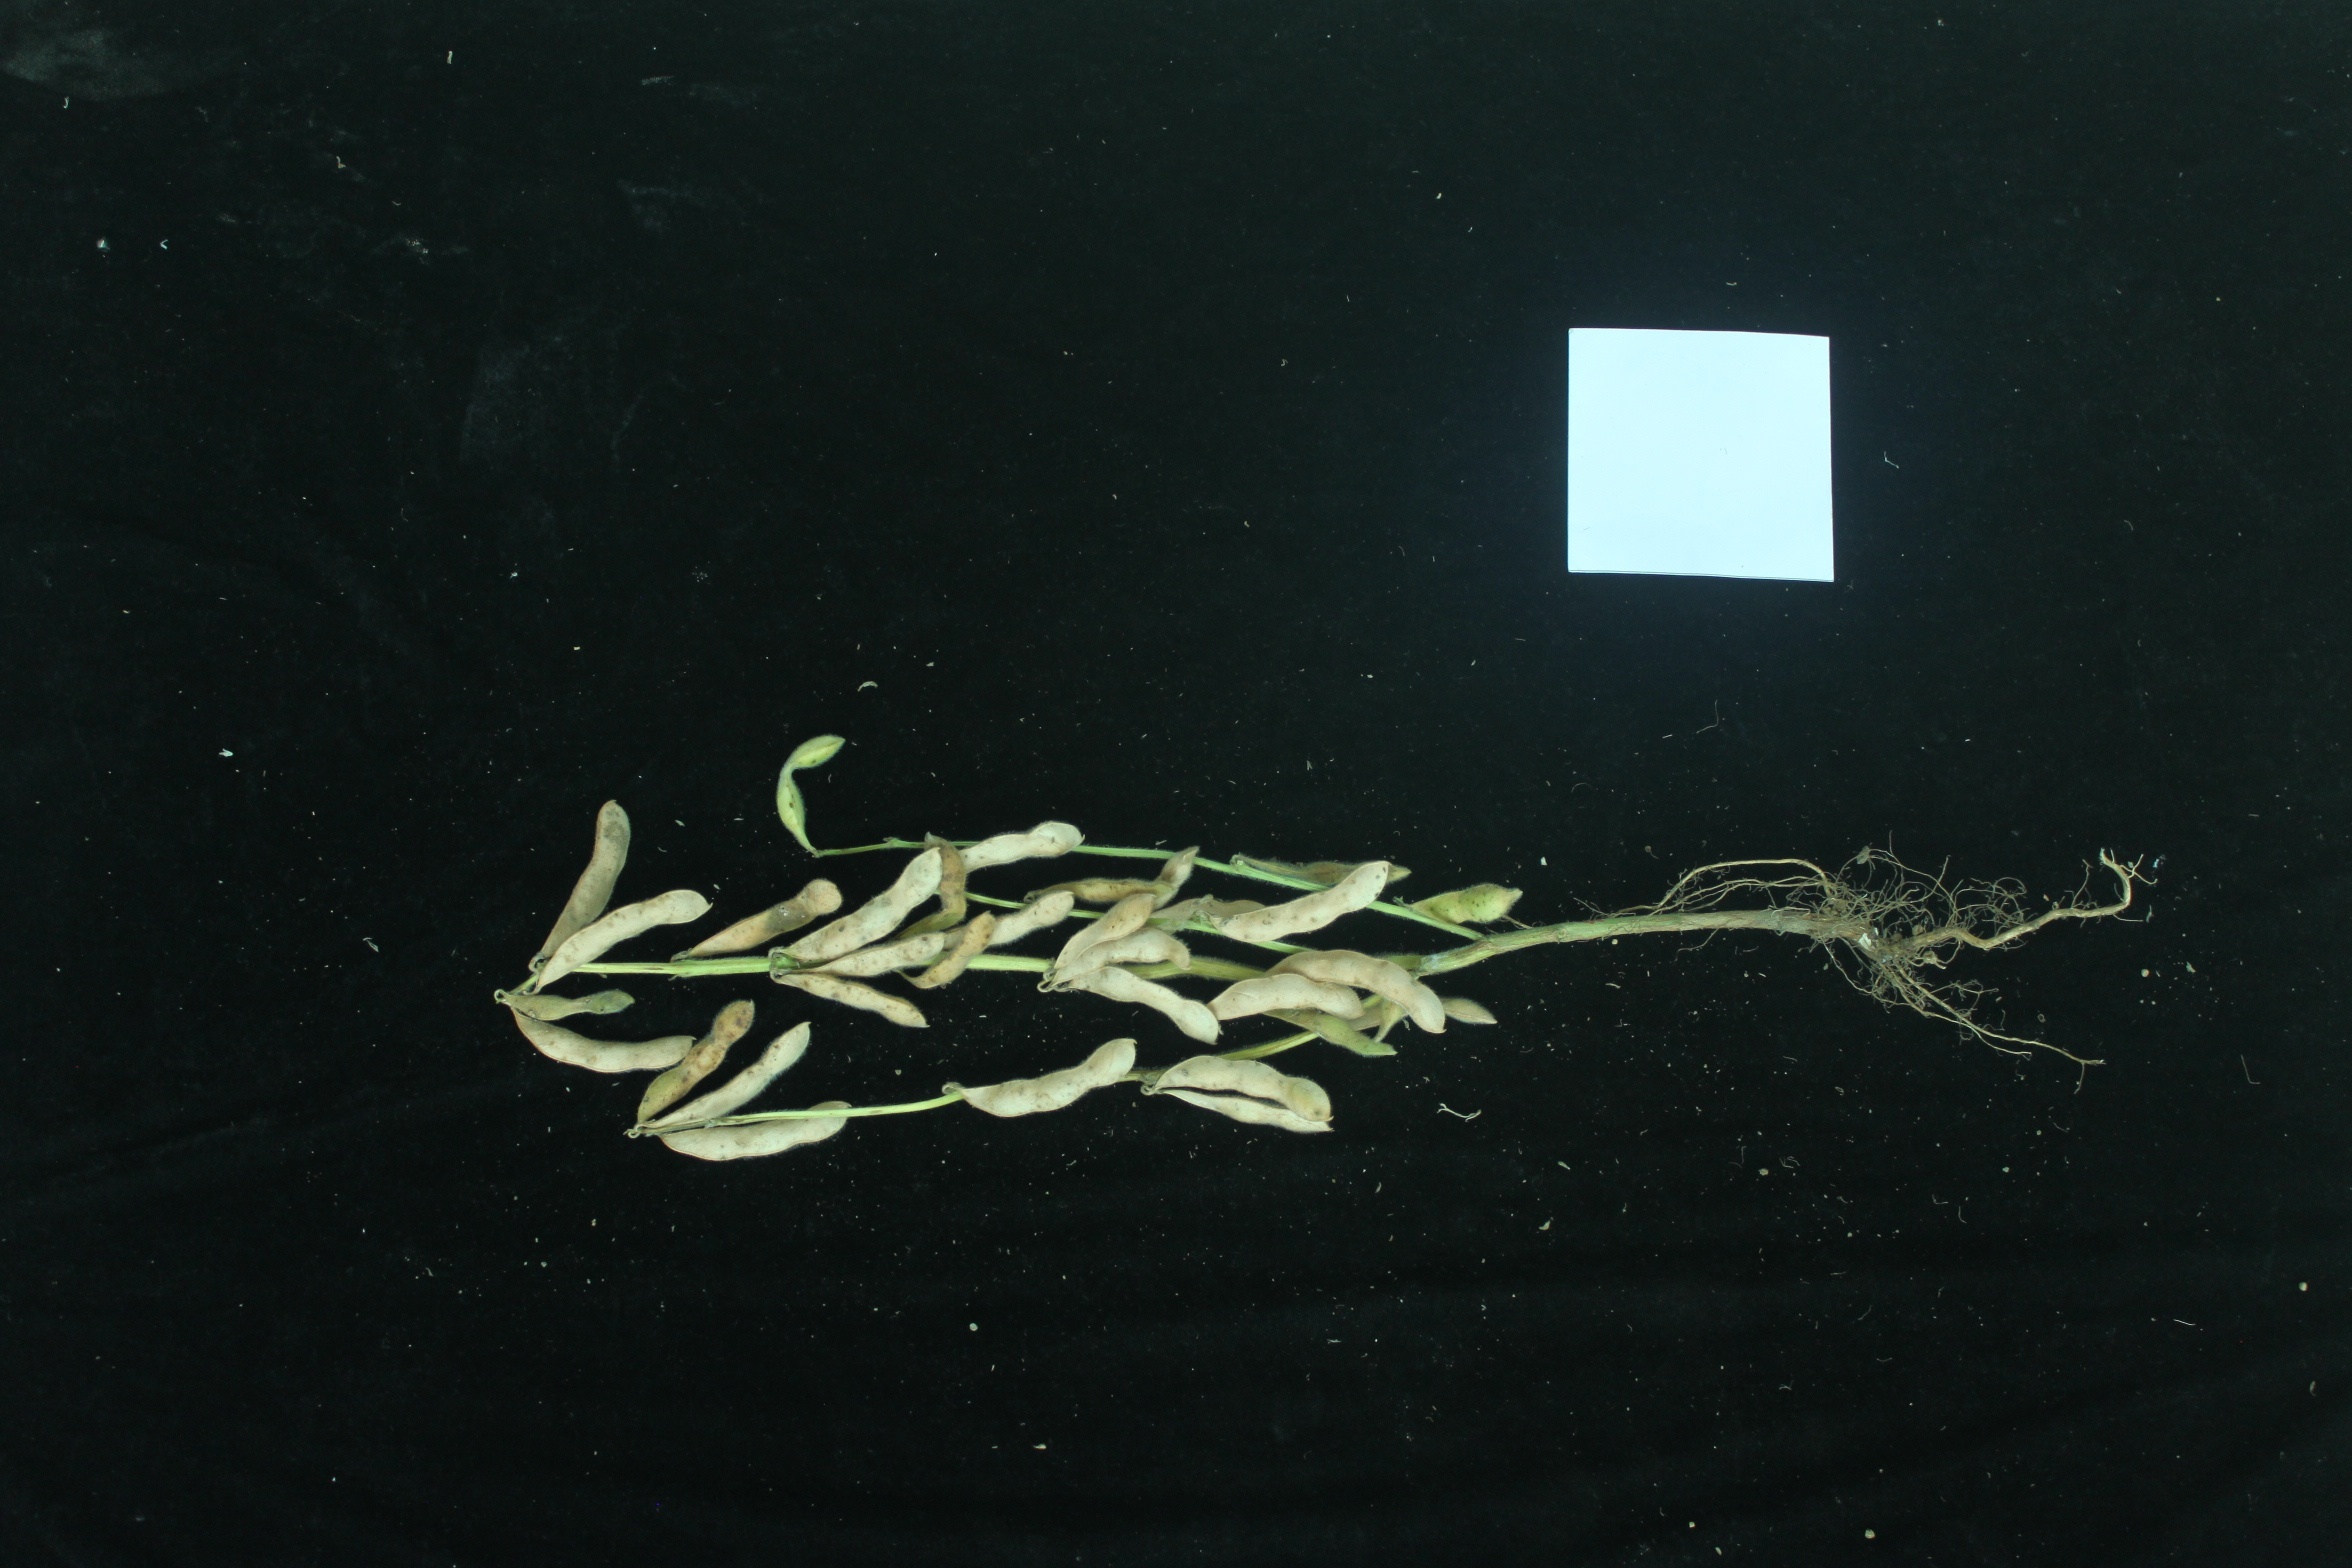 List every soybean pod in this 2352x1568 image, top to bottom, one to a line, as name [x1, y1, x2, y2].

soybean pod [777, 739, 844, 857]
soybean pod [534, 802, 629, 965]
soybean pod [936, 823, 1084, 874]
soybean pod [889, 834, 965, 942]
soybean pod [1022, 846, 1199, 909]
soybean pod [772, 847, 943, 962]
soybean pod [1247, 860, 1413, 890]
soybean pod [1224, 863, 1389, 939]
soybean pod [681, 881, 840, 962]
soybean pod [1393, 884, 1520, 927]
soybean pod [538, 891, 712, 991]
soybean pod [1050, 892, 1156, 973]
soybean pod [930, 893, 1074, 946]
soybean pod [1140, 900, 1283, 935]
soybean pod [910, 912, 994, 990]
soybean pod [1048, 932, 1188, 980]
soybean pod [789, 935, 944, 978]
soybean pod [1260, 950, 1444, 1033]
soybean pod [1056, 968, 1219, 1046]
soybean pod [774, 973, 928, 1028]
soybean pod [1198, 973, 1363, 1024]
soybean pod [504, 991, 630, 1021]
soybean pod [1376, 998, 1494, 1025]
soybean pod [640, 1003, 754, 1127]
soybean pod [1262, 1004, 1398, 1056]
soybean pod [514, 1010, 692, 1072]
soybean pod [651, 1022, 811, 1130]
soybean pod [956, 1039, 1136, 1116]
soybean pod [1156, 1055, 1329, 1121]
soybean pod [1152, 1093, 1330, 1132]
soybean pod [658, 1102, 853, 1163]